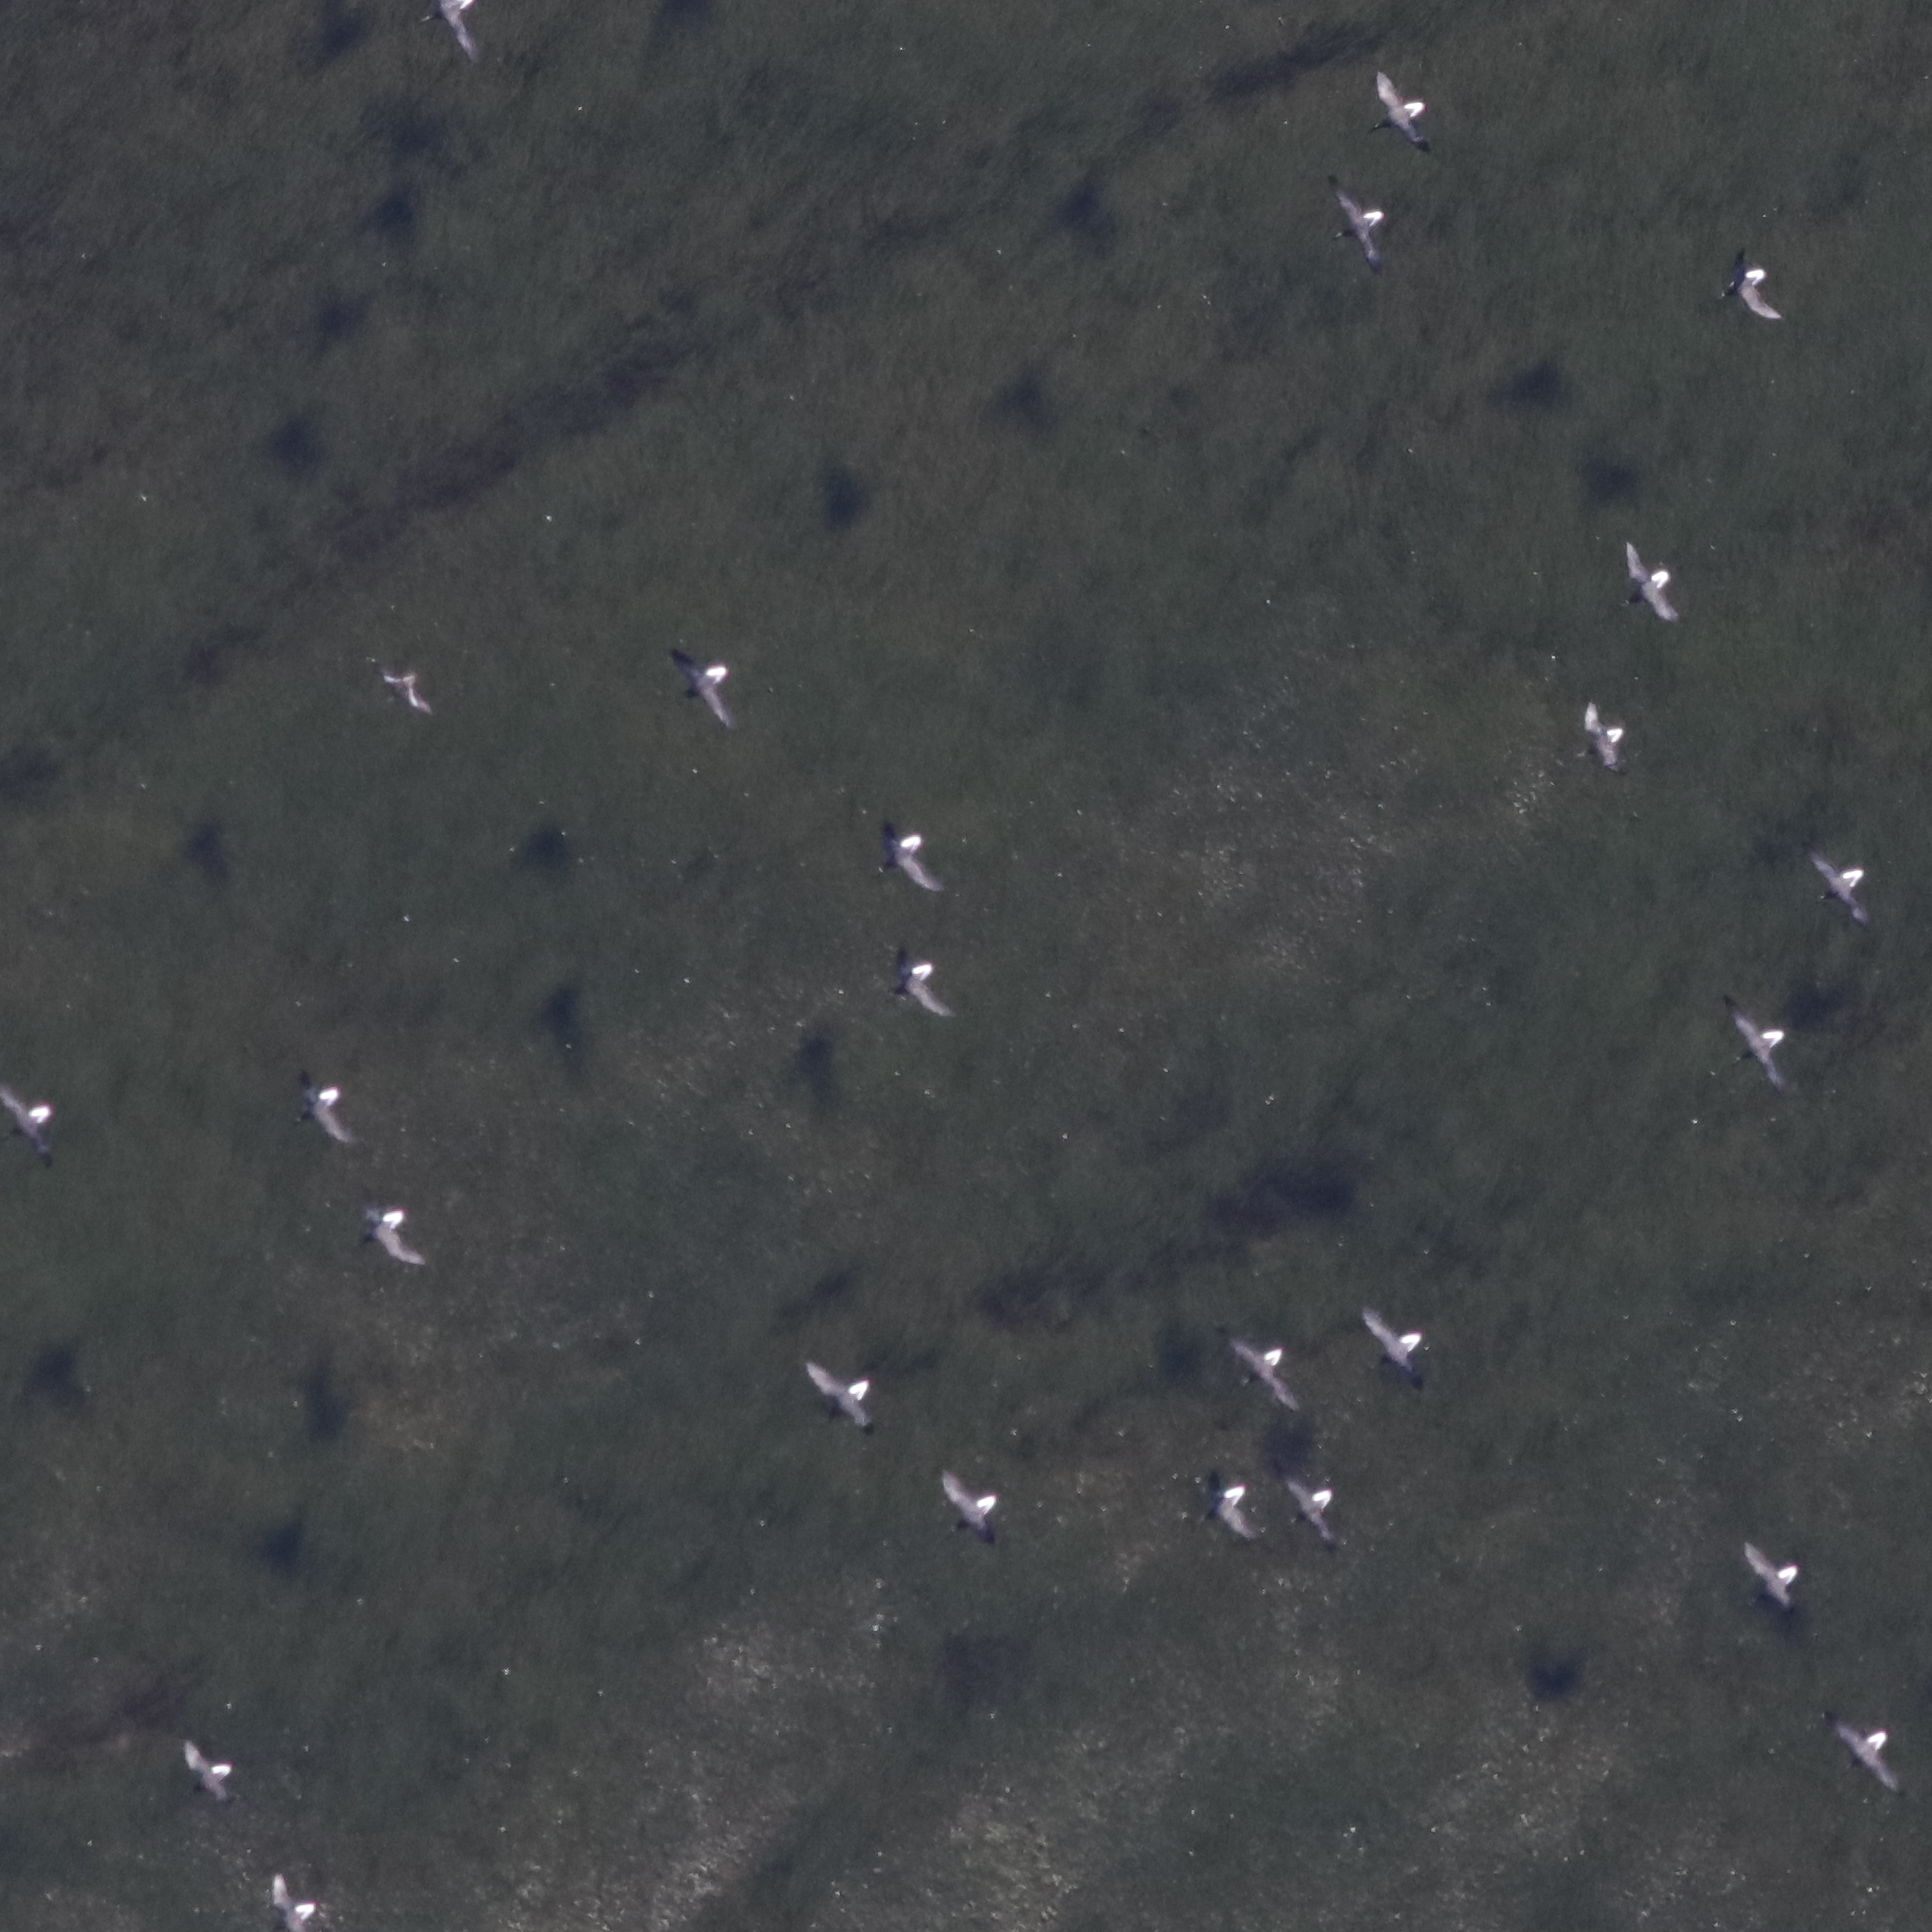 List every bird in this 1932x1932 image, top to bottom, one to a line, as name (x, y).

brant (457, 20)
brant (1398, 109)
brant (1359, 224)
brant (1752, 289)
brant (1642, 586)
brant (392, 695)
brant (704, 695)
brant (1590, 749)
brant (907, 856)
brant (1843, 909)
brant (920, 983)
brant (1760, 1047)
brant (33, 1114)
brant (321, 1115)
brant (388, 1232)
brant (1253, 1357)
brant (1395, 1359)
brant (839, 1407)
brant (957, 1513)
brant (1315, 1516)
brant (1224, 1517)
brant (1788, 1573)
brant (1870, 1761)
brant (212, 1773)
brant (304, 1921)